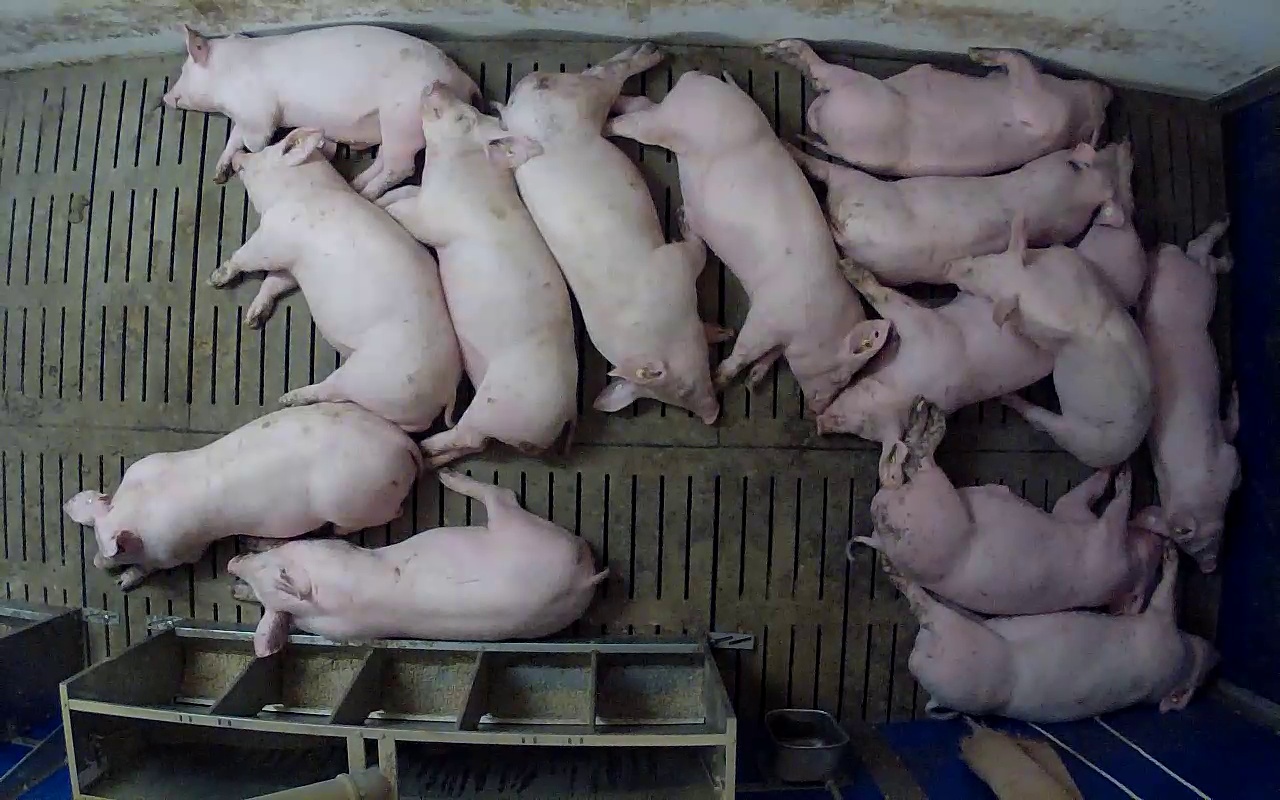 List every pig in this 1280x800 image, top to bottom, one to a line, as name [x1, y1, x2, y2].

pig [161, 24, 485, 199]
pig [757, 37, 1112, 173]
pig [487, 43, 732, 428]
pig [603, 67, 892, 413]
pig [371, 83, 584, 468]
pig [203, 127, 465, 434]
pig [773, 138, 1136, 289]
pig [815, 141, 1151, 485]
pig [940, 212, 1150, 473]
pig [1131, 215, 1250, 575]
pig [841, 394, 1165, 619]
pig [61, 399, 427, 590]
pig [226, 468, 611, 654]
pig [886, 544, 1215, 721]